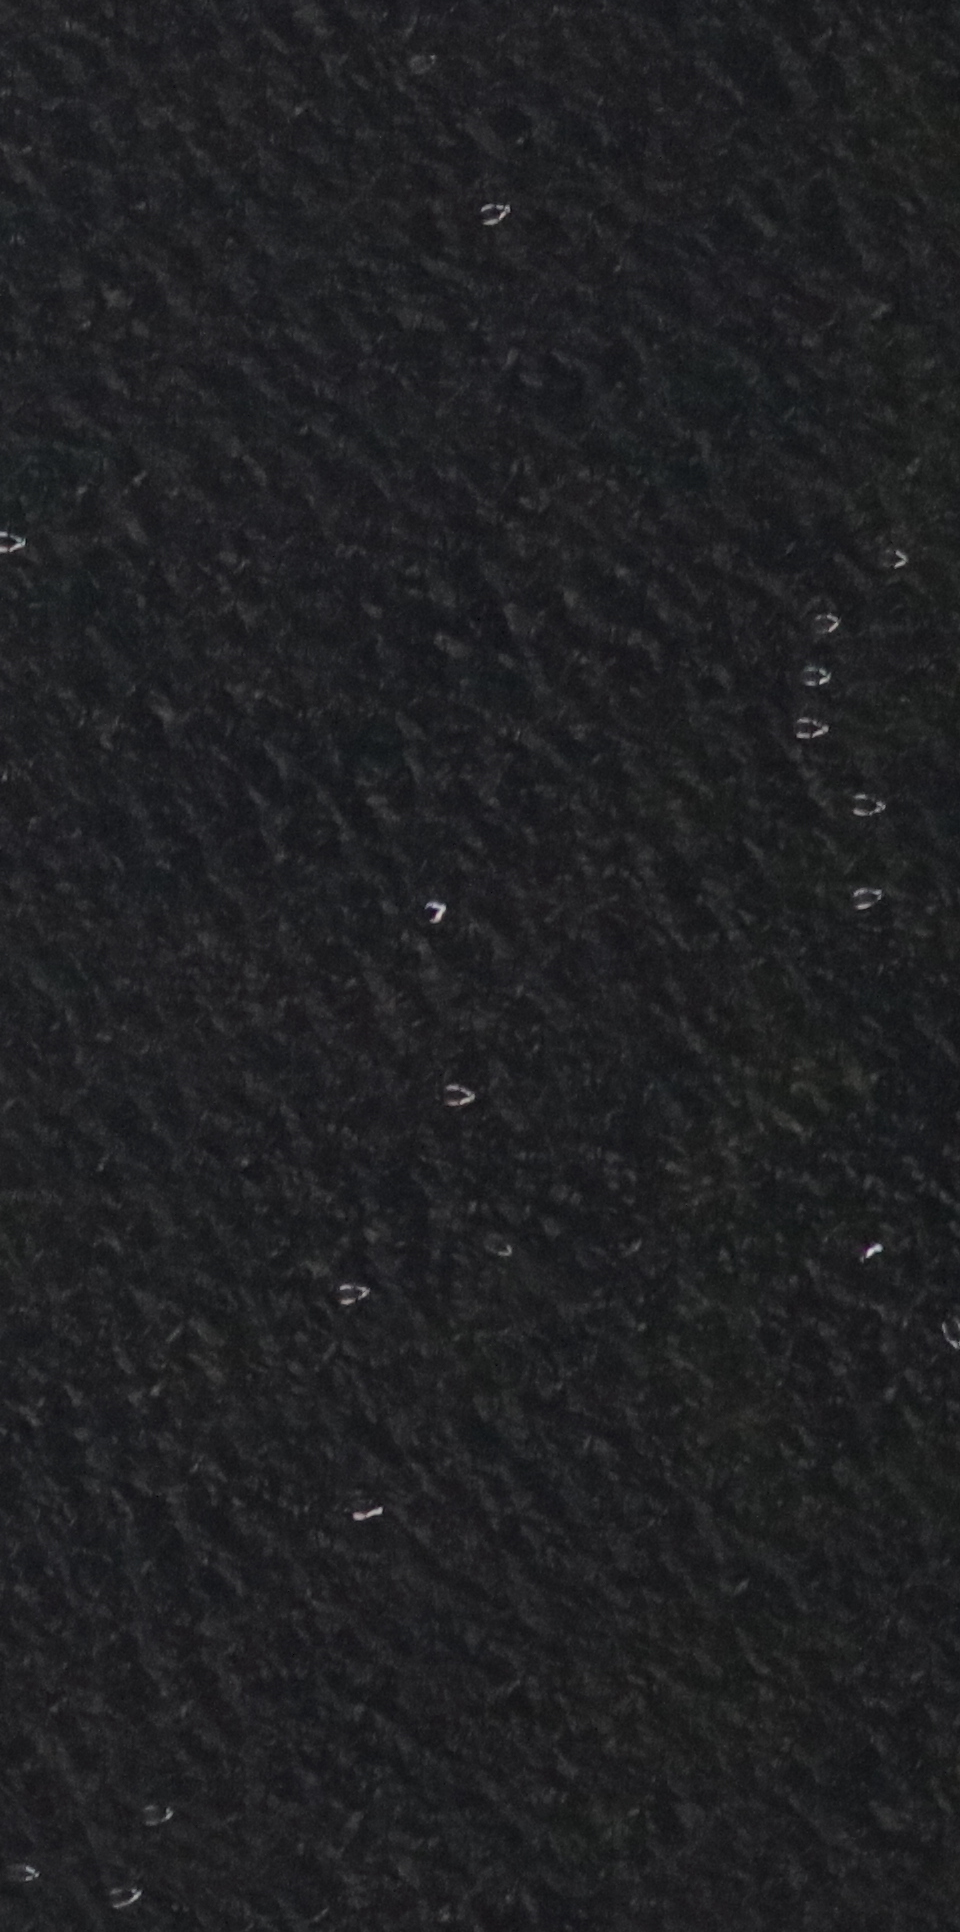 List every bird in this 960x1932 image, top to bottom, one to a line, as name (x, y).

brant (420, 65)
brant (491, 213)
brant (3, 542)
brant (888, 557)
brant (824, 625)
brant (808, 676)
brant (807, 727)
brant (863, 804)
brant (866, 897)
brant (429, 912)
brant (454, 1096)
brant (494, 1244)
brant (863, 1250)
brant (349, 1294)
brant (952, 1331)
brant (365, 1509)
brant (156, 1814)
brant (21, 1874)
brant (122, 1895)